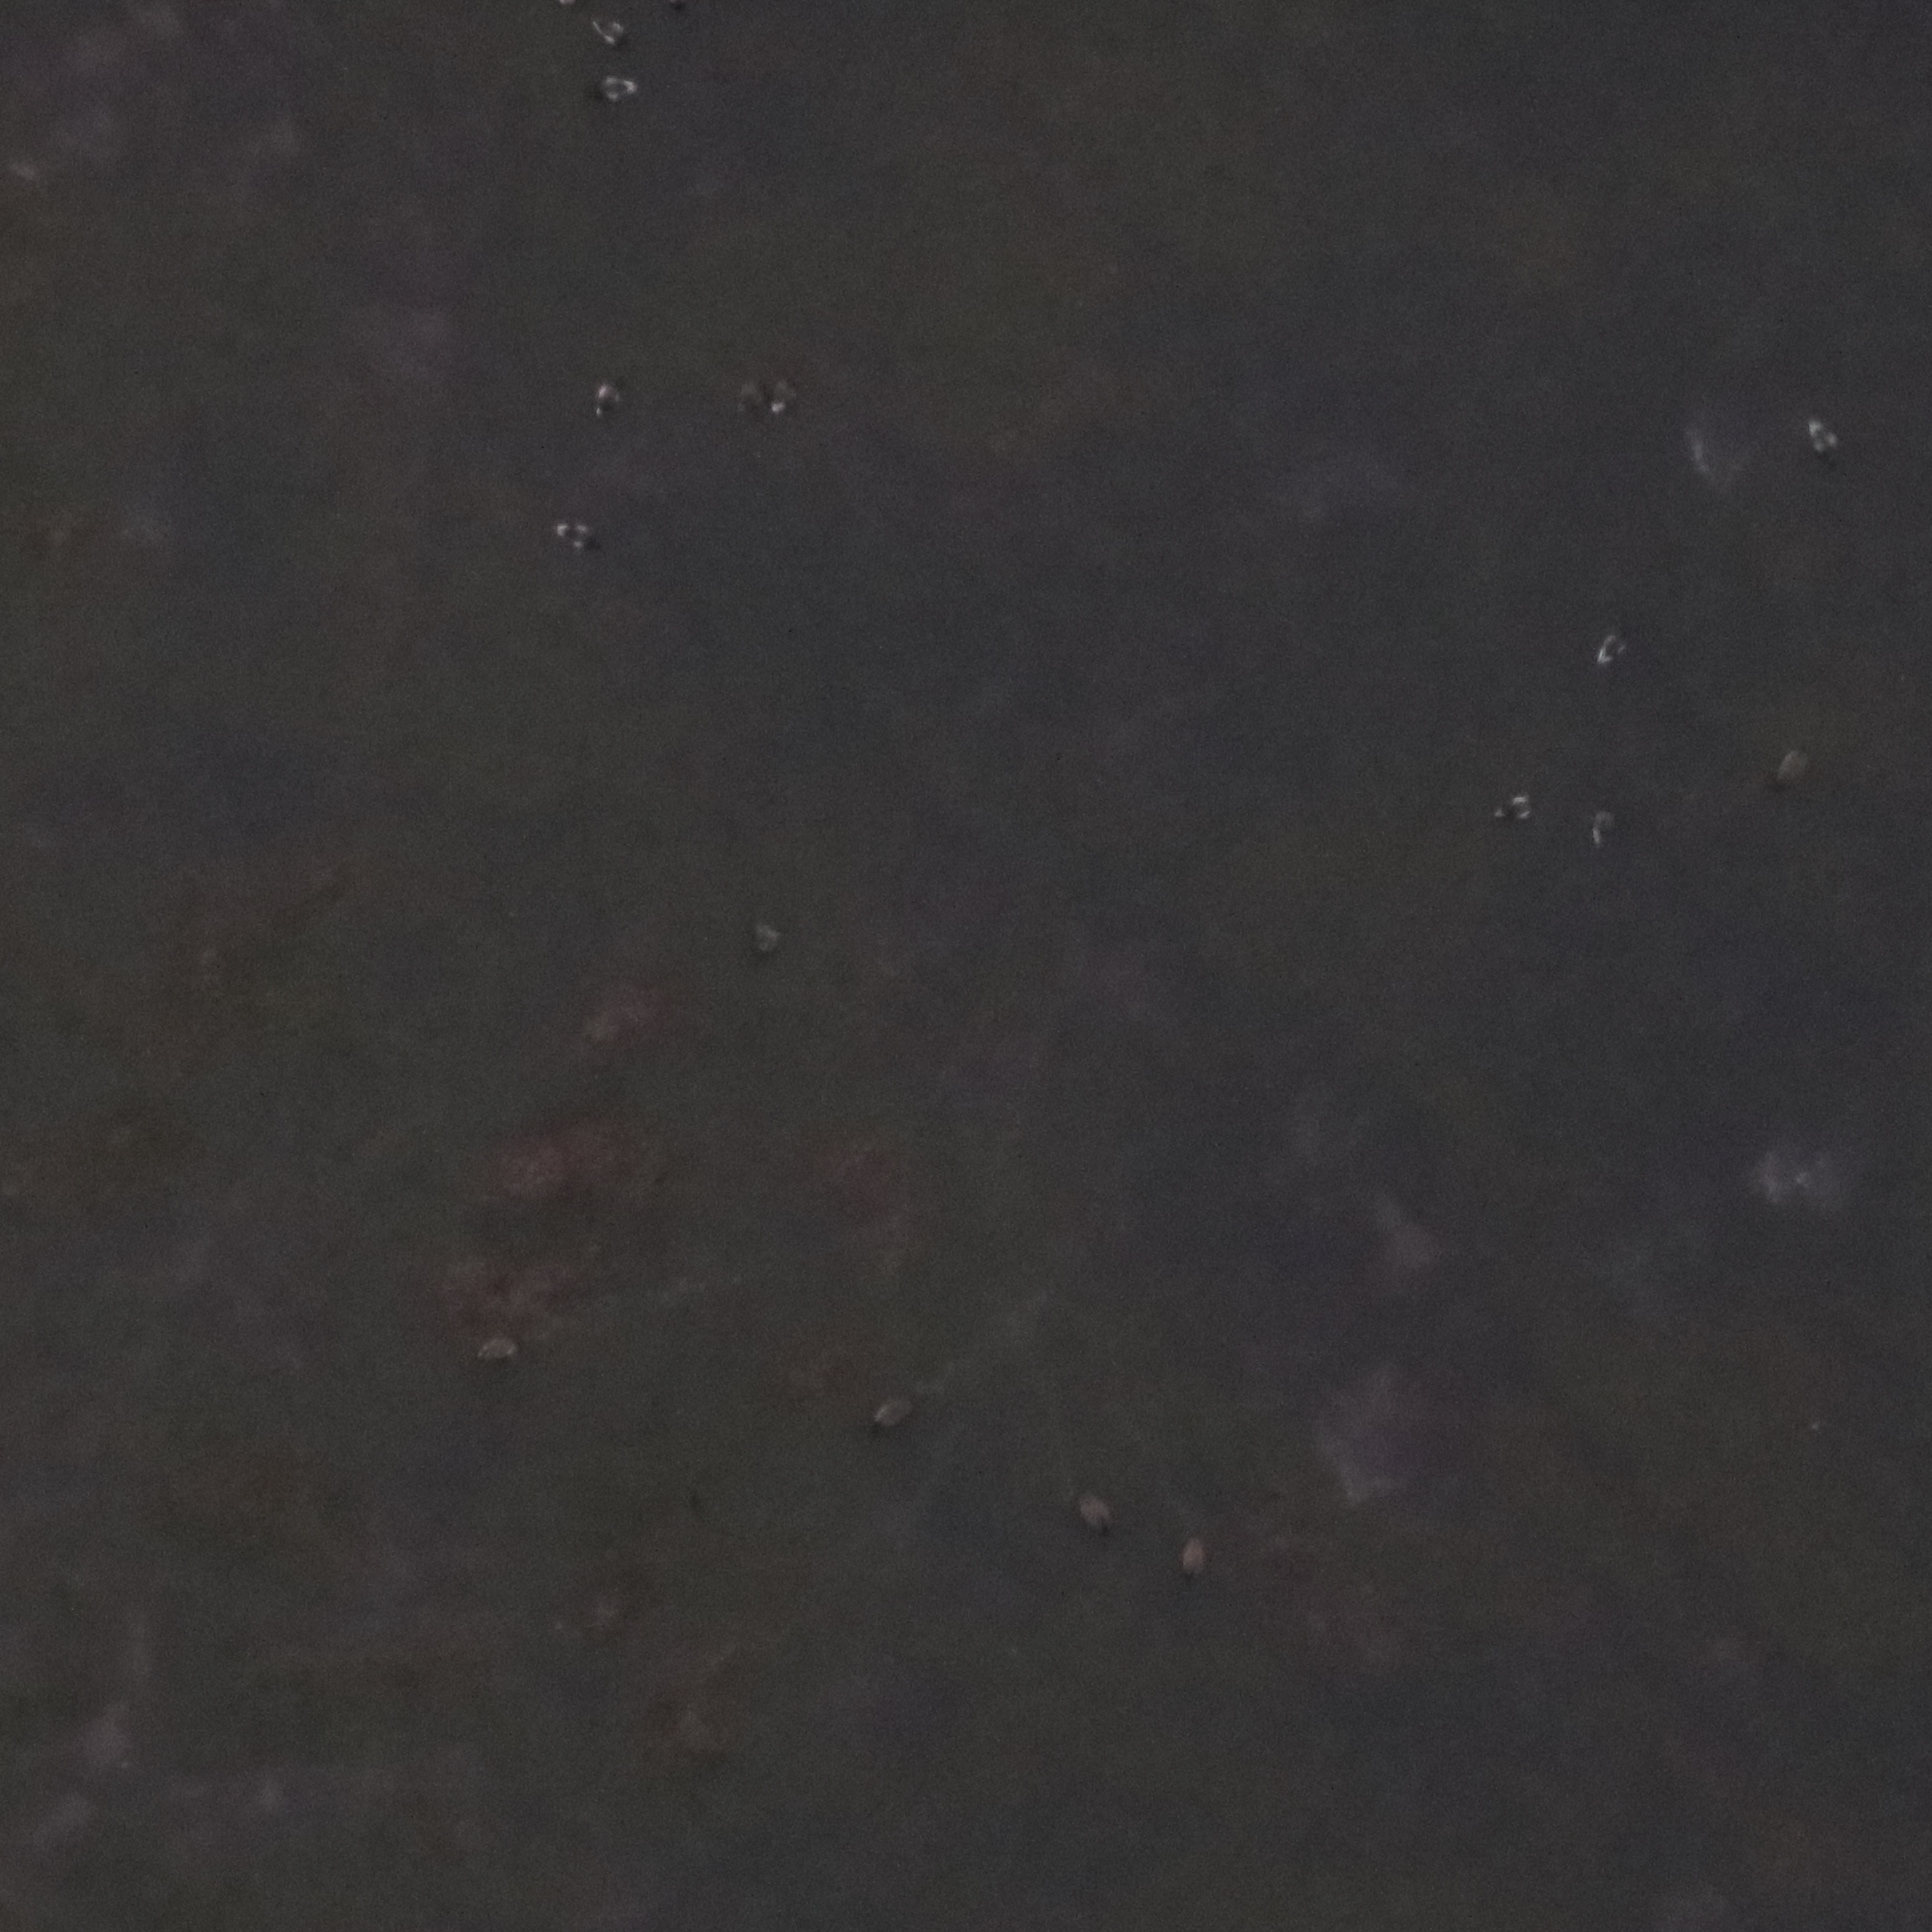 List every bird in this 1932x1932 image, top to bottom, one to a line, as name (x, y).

brant (610, 28)
brant (616, 90)
brant (780, 394)
brant (607, 398)
brant (752, 400)
brant (1821, 440)
brant (578, 537)
brant (1612, 648)
Canada goose (1791, 769)
brant (1517, 807)
brant (1600, 824)
Canada goose (888, 1413)
Canada goose (1097, 1515)
Canada goose (1192, 1561)